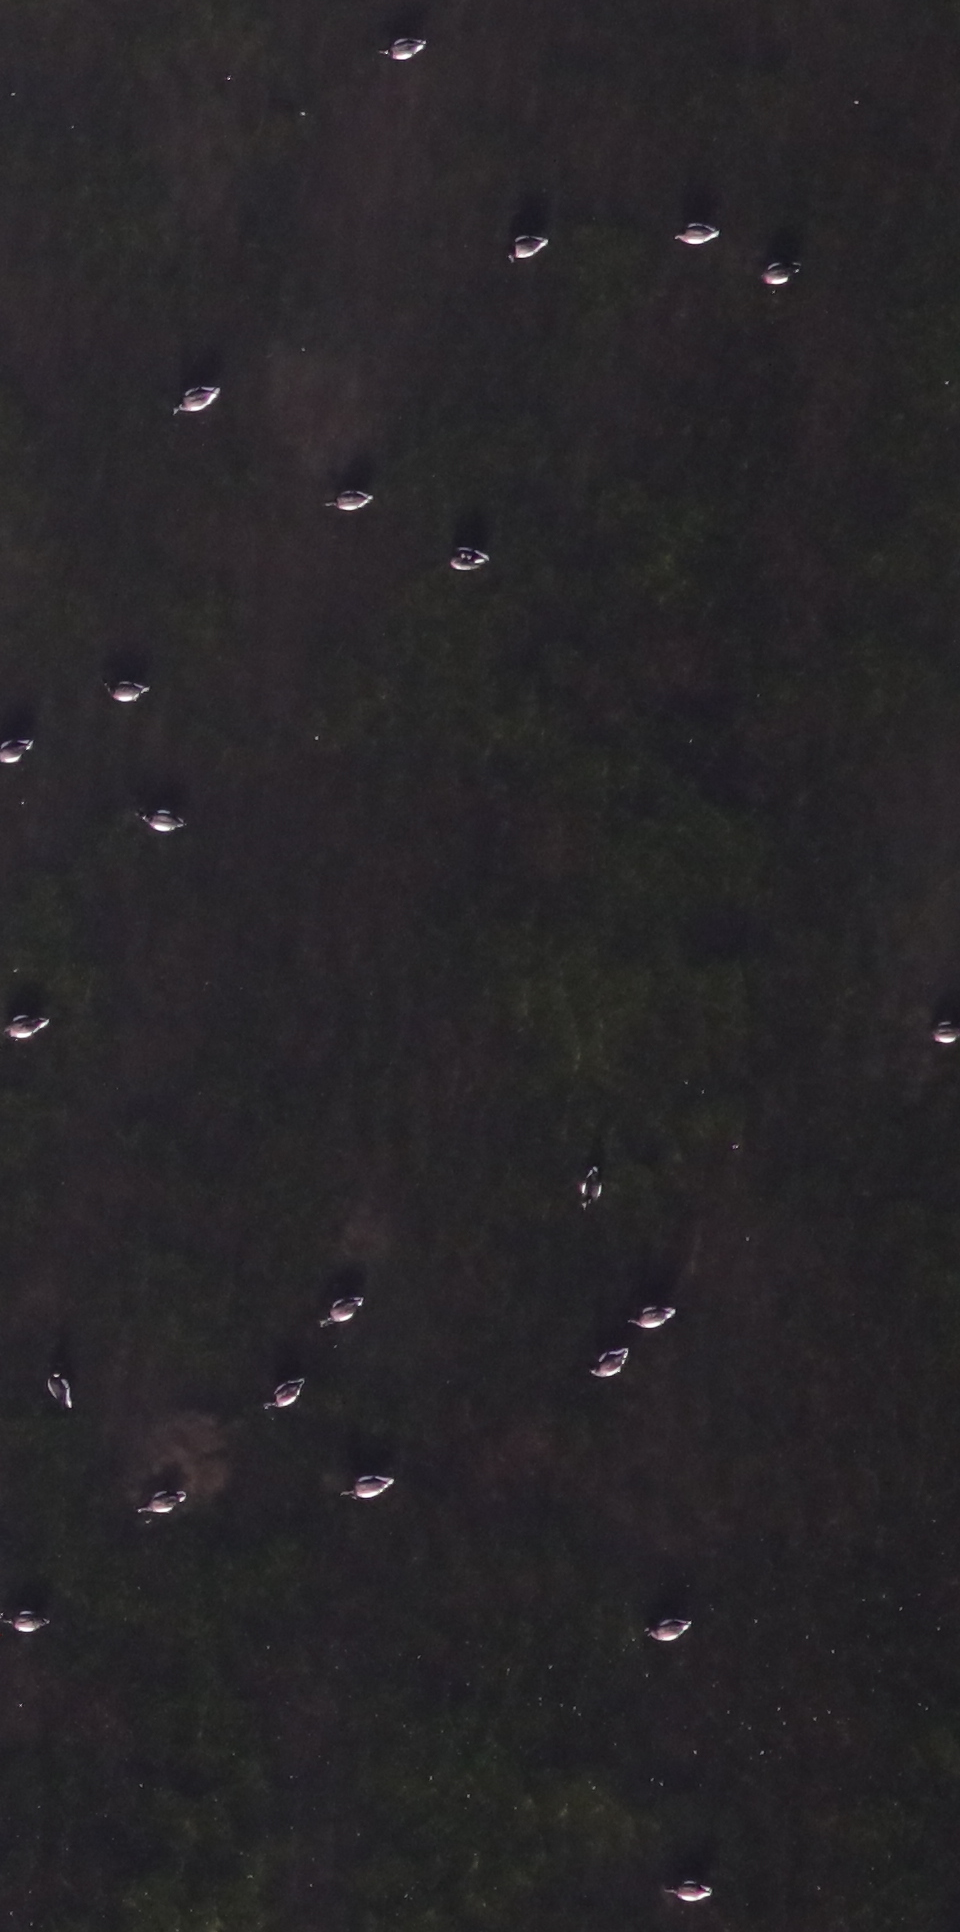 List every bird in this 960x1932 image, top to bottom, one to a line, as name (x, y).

brant (401, 47)
brant (695, 233)
brant (526, 245)
brant (779, 276)
brant (194, 399)
brant (350, 500)
brant (468, 560)
brant (126, 693)
brant (11, 752)
brant (164, 821)
brant (23, 1027)
brant (947, 1032)
brant (592, 1190)
brant (342, 1310)
brant (650, 1316)
brant (607, 1364)
brant (59, 1393)
brant (284, 1395)
brant (368, 1488)
brant (162, 1501)
brant (27, 1622)
brant (665, 1630)
brant (688, 1891)